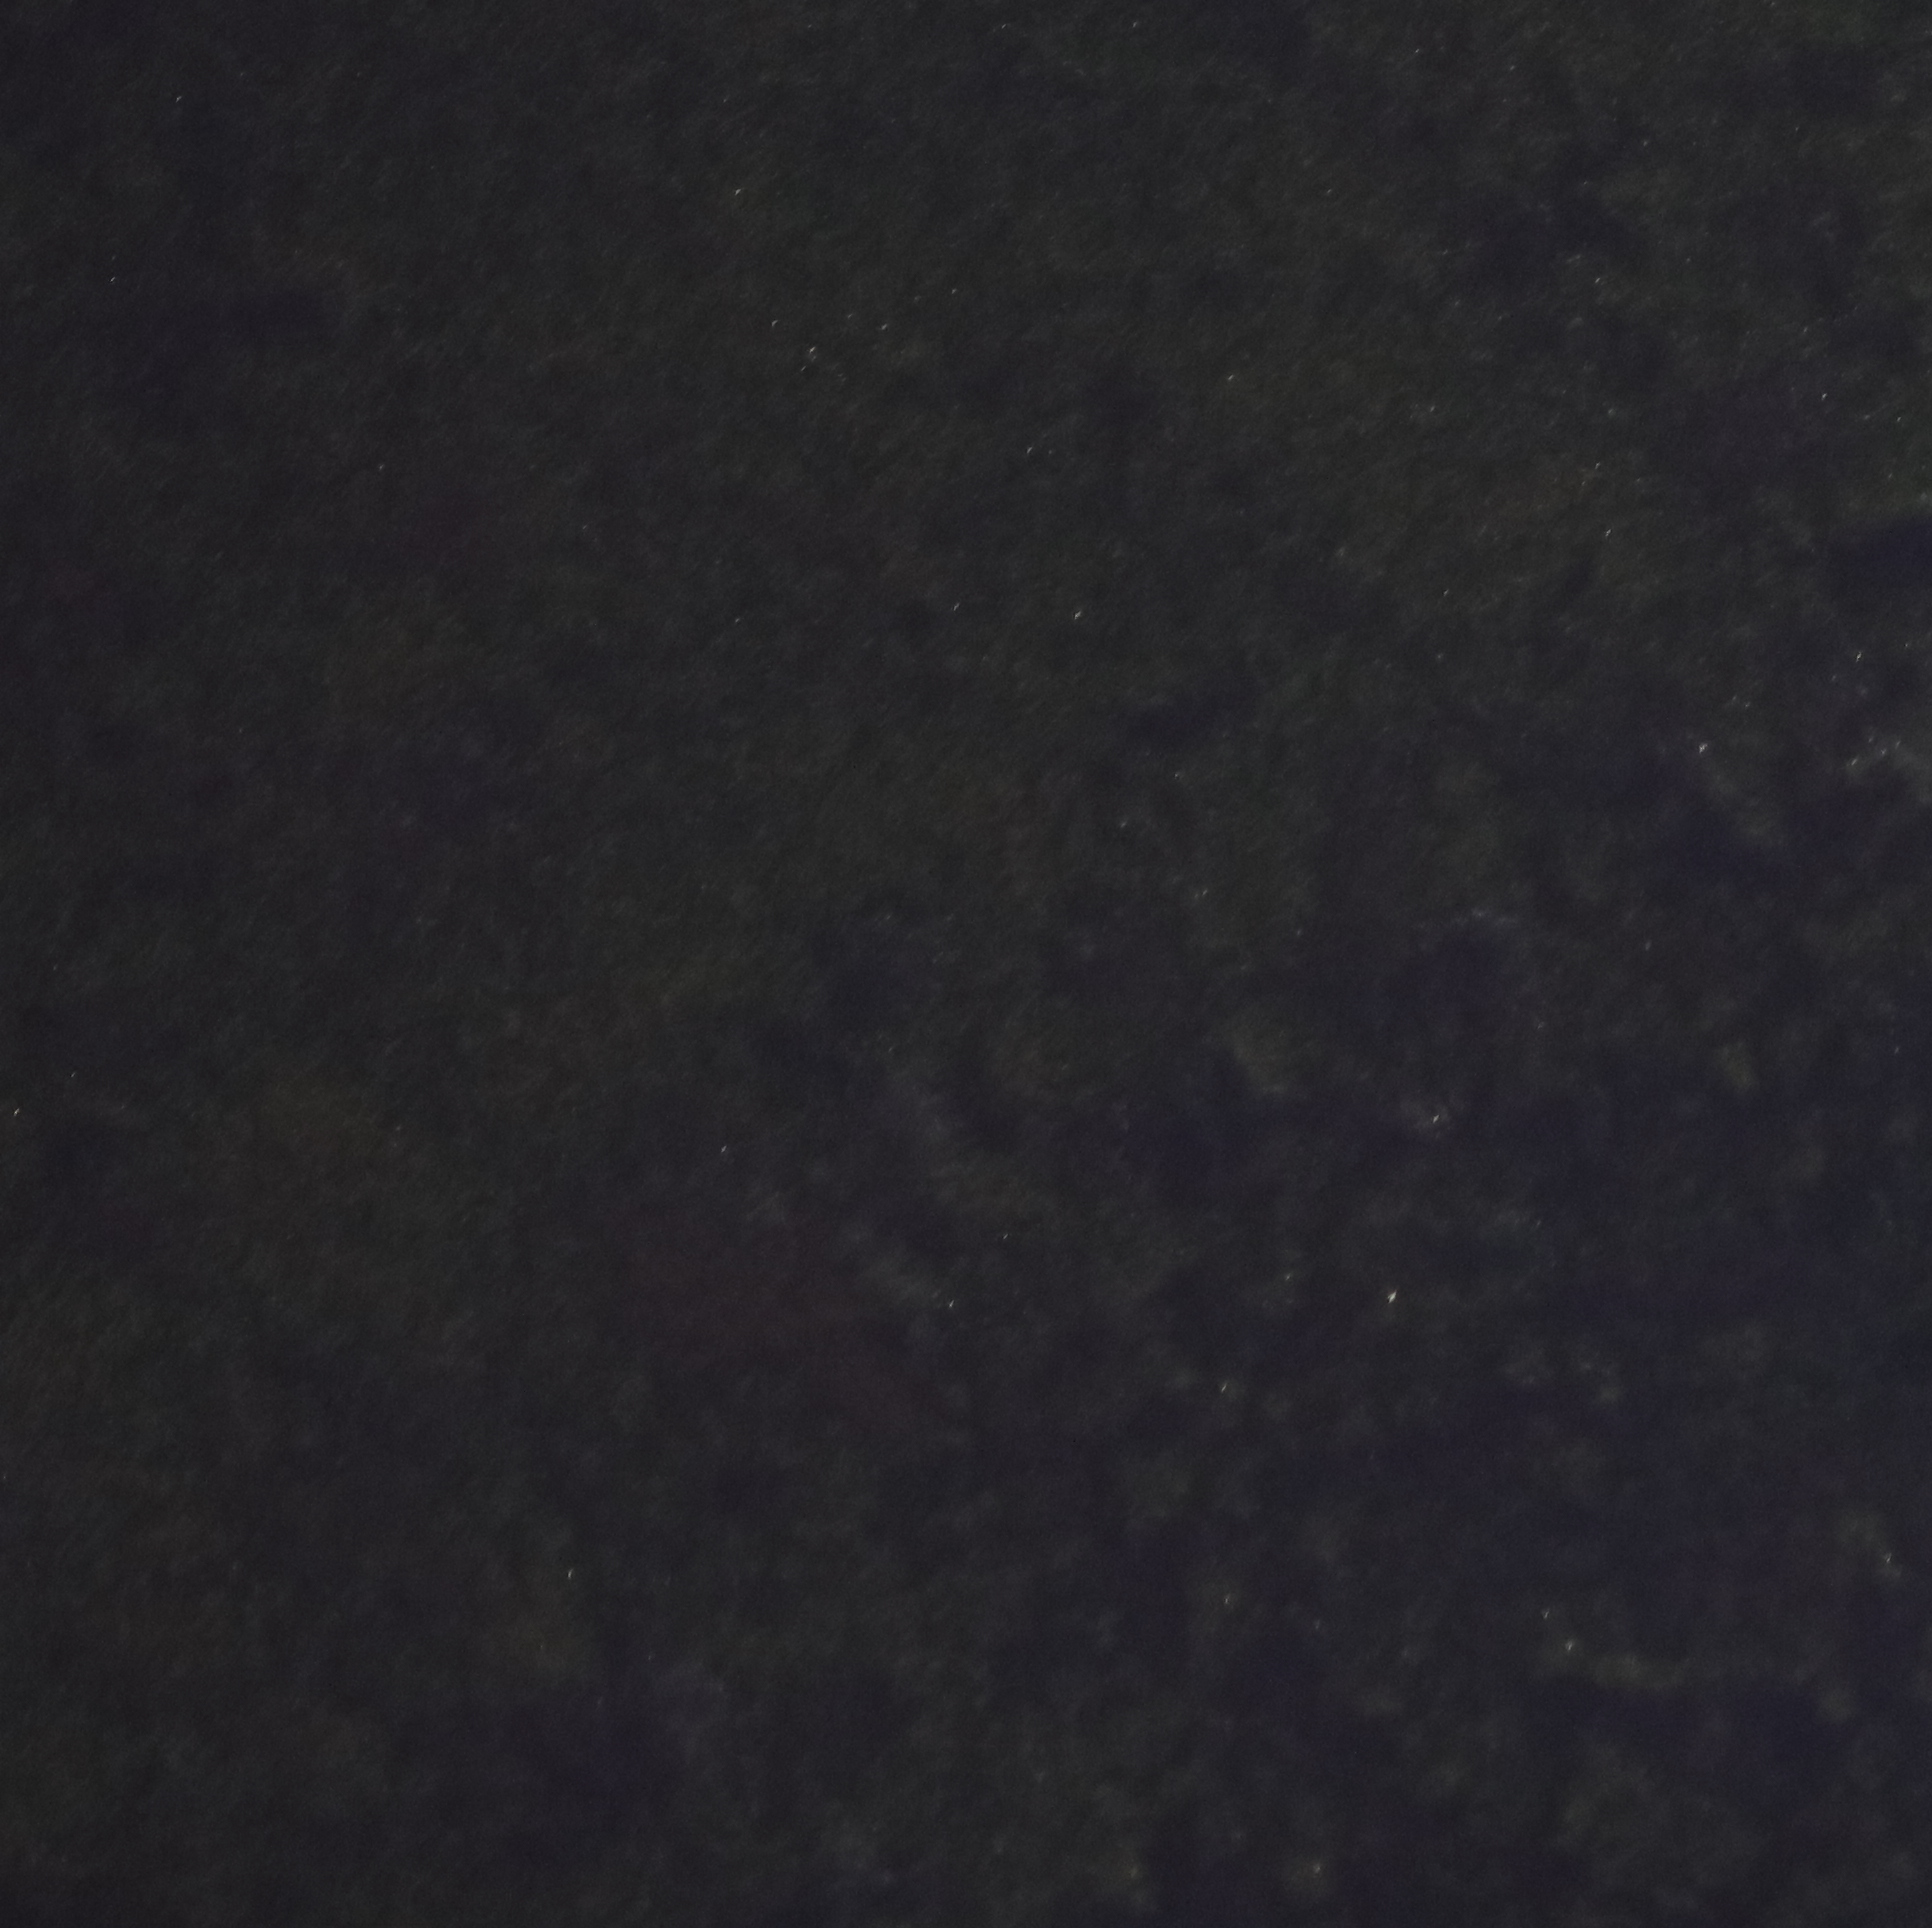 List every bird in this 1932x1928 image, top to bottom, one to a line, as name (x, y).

None